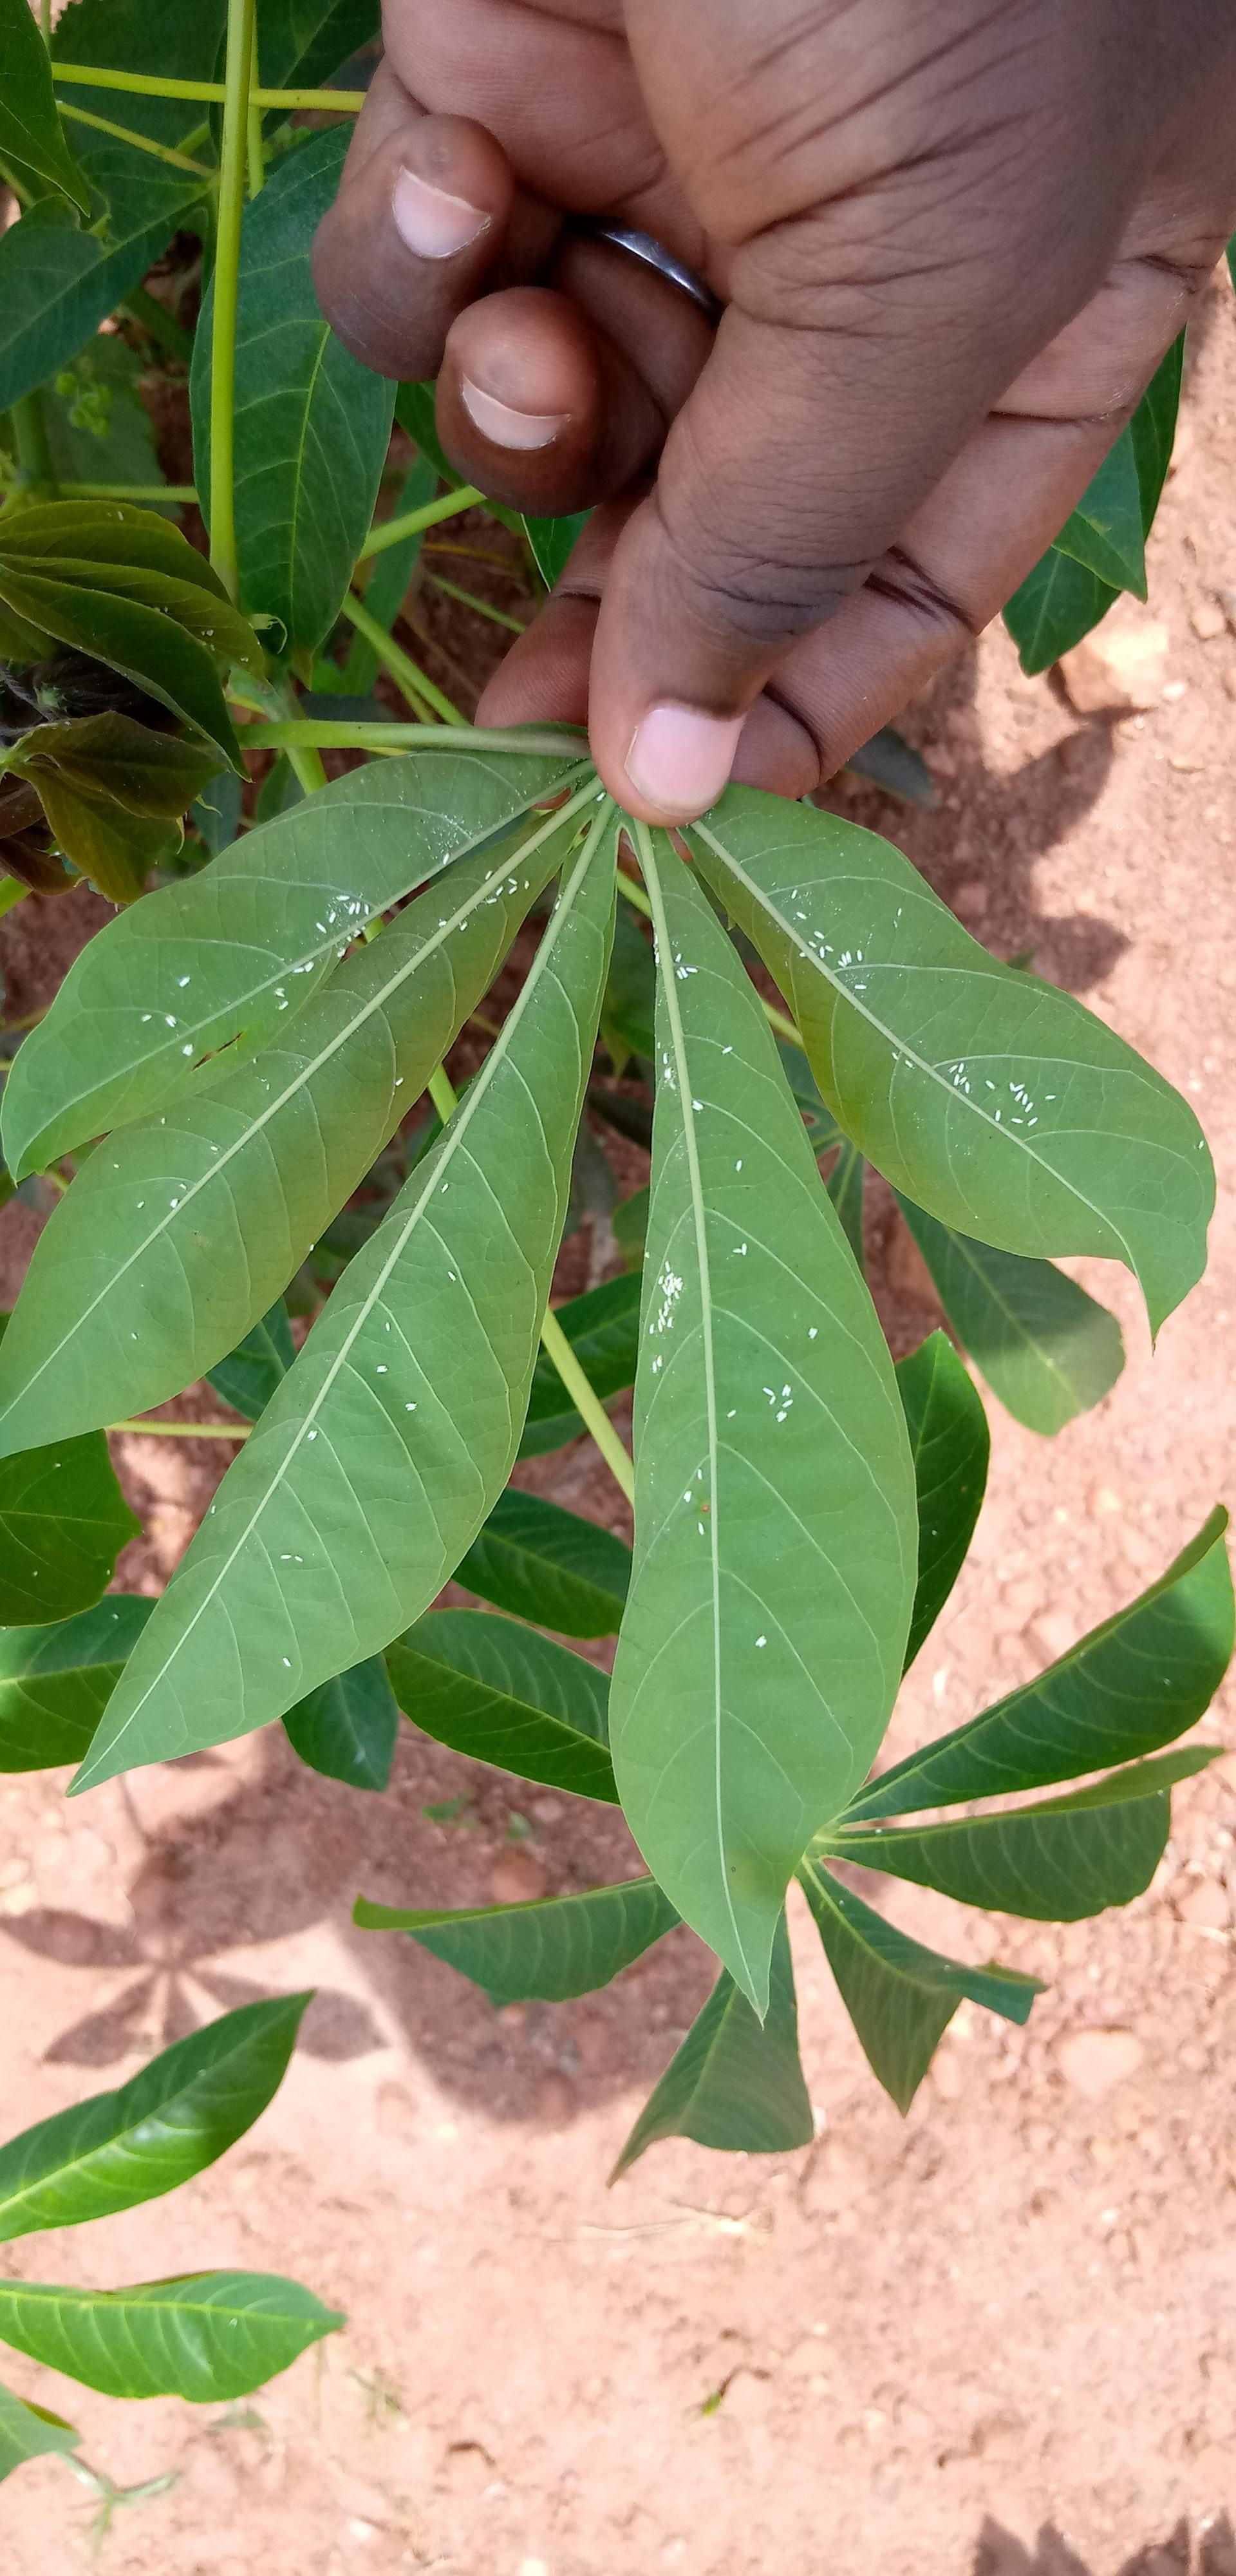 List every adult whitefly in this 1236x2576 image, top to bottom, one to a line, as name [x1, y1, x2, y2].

whitefly [595, 791, 607, 803]
whitefly [440, 851, 453, 866]
whitefly [483, 869, 493, 881]
whitefly [507, 876, 519, 885]
whitefly [523, 878, 532, 891]
whitefly [495, 885, 504, 896]
whitefly [509, 885, 519, 896]
whitefly [789, 887, 800, 900]
whitefly [334, 895, 351, 902]
whitefly [485, 897, 499, 905]
whitefly [355, 900, 362, 915]
whitefly [554, 900, 561, 911]
whitefly [348, 901, 356, 916]
whitefly [364, 902, 371, 916]
whitefly [895, 904, 904, 917]
whitefly [328, 910, 337, 924]
whitefly [794, 910, 808, 922]
whitefly [436, 920, 448, 928]
whitefly [315, 921, 330, 935]
whitefly [459, 921, 469, 932]
whitefly [360, 925, 368, 931]
whitefly [353, 928, 362, 935]
whitefly [812, 929, 826, 940]
whitefly [345, 934, 352, 944]
whitefly [807, 940, 818, 949]
whitefly [823, 943, 835, 954]
whitefly [819, 946, 825, 960]
whitefly [336, 947, 347, 959]
whitefly [856, 948, 865, 963]
whitefly [846, 950, 852, 964]
whitefly [653, 951, 662, 965]
whitefly [673, 951, 684, 963]
whitefly [796, 951, 807, 959]
whitefly [841, 952, 848, 965]
whitefly [837, 959, 847, 969]
whitefly [304, 960, 313, 970]
whitefly [306, 963, 315, 974]
whitefly [292, 965, 305, 976]
whitefly [680, 966, 690, 980]
whitefly [684, 967, 699, 974]
whitefly [675, 969, 684, 980]
whitefly [178, 972, 192, 988]
whitefly [852, 982, 868, 991]
whitefly [275, 986, 287, 994]
whitefly [272, 990, 286, 999]
whitefly [277, 999, 291, 1014]
whitefly [140, 1013, 153, 1024]
whitefly [168, 1014, 178, 1025]
whitefly [165, 1016, 176, 1029]
whitefly [177, 1041, 200, 1059]
whitefly [186, 1043, 196, 1057]
whitefly [718, 1045, 735, 1056]
whitefly [661, 1051, 671, 1066]
whitefly [890, 1051, 901, 1061]
whitefly [904, 1059, 915, 1070]
whitefly [959, 1062, 964, 1074]
whitefly [948, 1065, 959, 1074]
whitefly [667, 1066, 672, 1079]
whitefly [664, 1067, 668, 1079]
whitefly [953, 1073, 959, 1087]
whitefly [394, 1075, 406, 1088]
whitefly [959, 1076, 968, 1086]
whitefly [984, 1079, 997, 1091]
whitefly [964, 1081, 971, 1094]
whitefly [1008, 1081, 1016, 1092]
whitefly [1015, 1083, 1025, 1092]
whitefly [1013, 1090, 1024, 1103]
whitefly [1022, 1092, 1029, 1106]
whitefly [1043, 1092, 1058, 1101]
whitefly [692, 1099, 706, 1111]
whitefly [1024, 1101, 1034, 1114]
whitefly [691, 1104, 700, 1112]
whitefly [993, 1108, 1002, 1123]
whitefly [160, 1116, 167, 1126]
whitefly [1027, 1116, 1038, 1128]
whitefly [1009, 1117, 1024, 1125]
whitefly [1195, 1137, 1206, 1151]
whitefly [209, 1144, 220, 1154]
whitefly [732, 1157, 746, 1175]
whitefly [111, 1162, 122, 1170]
whitefly [439, 1180, 450, 1195]
whitefly [169, 1198, 176, 1207]
whitefly [173, 1198, 179, 1209]
whitefly [136, 1198, 146, 1210]
whitefly [307, 1242, 317, 1254]
whitefly [742, 1242, 748, 1258]
whitefly [731, 1247, 742, 1255]
whitefly [643, 1250, 651, 1260]
whitefly [664, 1259, 673, 1273]
whitefly [445, 1270, 459, 1284]
whitefly [667, 1272, 675, 1280]
whitefly [657, 1274, 664, 1286]
whitefly [673, 1276, 682, 1285]
whitefly [669, 1278, 673, 1286]
whitefly [664, 1278, 669, 1286]
whitefly [662, 1285, 667, 1297]
whitefly [670, 1285, 677, 1294]
whitefly [667, 1286, 672, 1296]
whitefly [674, 1290, 682, 1300]
whitefly [668, 1296, 674, 1307]
whitefly [664, 1300, 669, 1309]
whitefly [658, 1307, 663, 1315]
whitefly [666, 1316, 675, 1329]
whitefly [657, 1319, 664, 1333]
whitefly [384, 1320, 393, 1333]
whitefly [648, 1321, 655, 1336]
whitefly [807, 1327, 814, 1336]
whitefly [810, 1327, 818, 1340]
whitefly [130, 1330, 141, 1343]
whitefly [655, 1354, 665, 1369]
whitefly [651, 1359, 658, 1374]
whitefly [375, 1365, 388, 1369]
whitefly [377, 1368, 389, 1374]
whitefly [782, 1384, 789, 1397]
whitefly [761, 1385, 775, 1396]
whitefly [786, 1386, 792, 1397]
whitefly [768, 1395, 776, 1406]
whitefly [781, 1399, 794, 1409]
whitefly [404, 1402, 418, 1408]
whitefly [406, 1406, 417, 1413]
whitefly [724, 1408, 739, 1420]
whitefly [776, 1409, 784, 1419]
whitefly [778, 1411, 788, 1424]
whitefly [306, 1430, 314, 1439]
whitefly [310, 1430, 318, 1441]
whitefly [695, 1466, 704, 1481]
whitefly [682, 1490, 690, 1500]
whitefly [686, 1491, 692, 1503]
whitefly [210, 1503, 216, 1517]
whitefly [696, 1520, 707, 1537]
whitefly [279, 1553, 293, 1561]
whitefly [294, 1554, 304, 1564]
whitefly [754, 1634, 765, 1647]
whitefly [759, 1638, 768, 1648]
whitefly [282, 1655, 293, 1669]